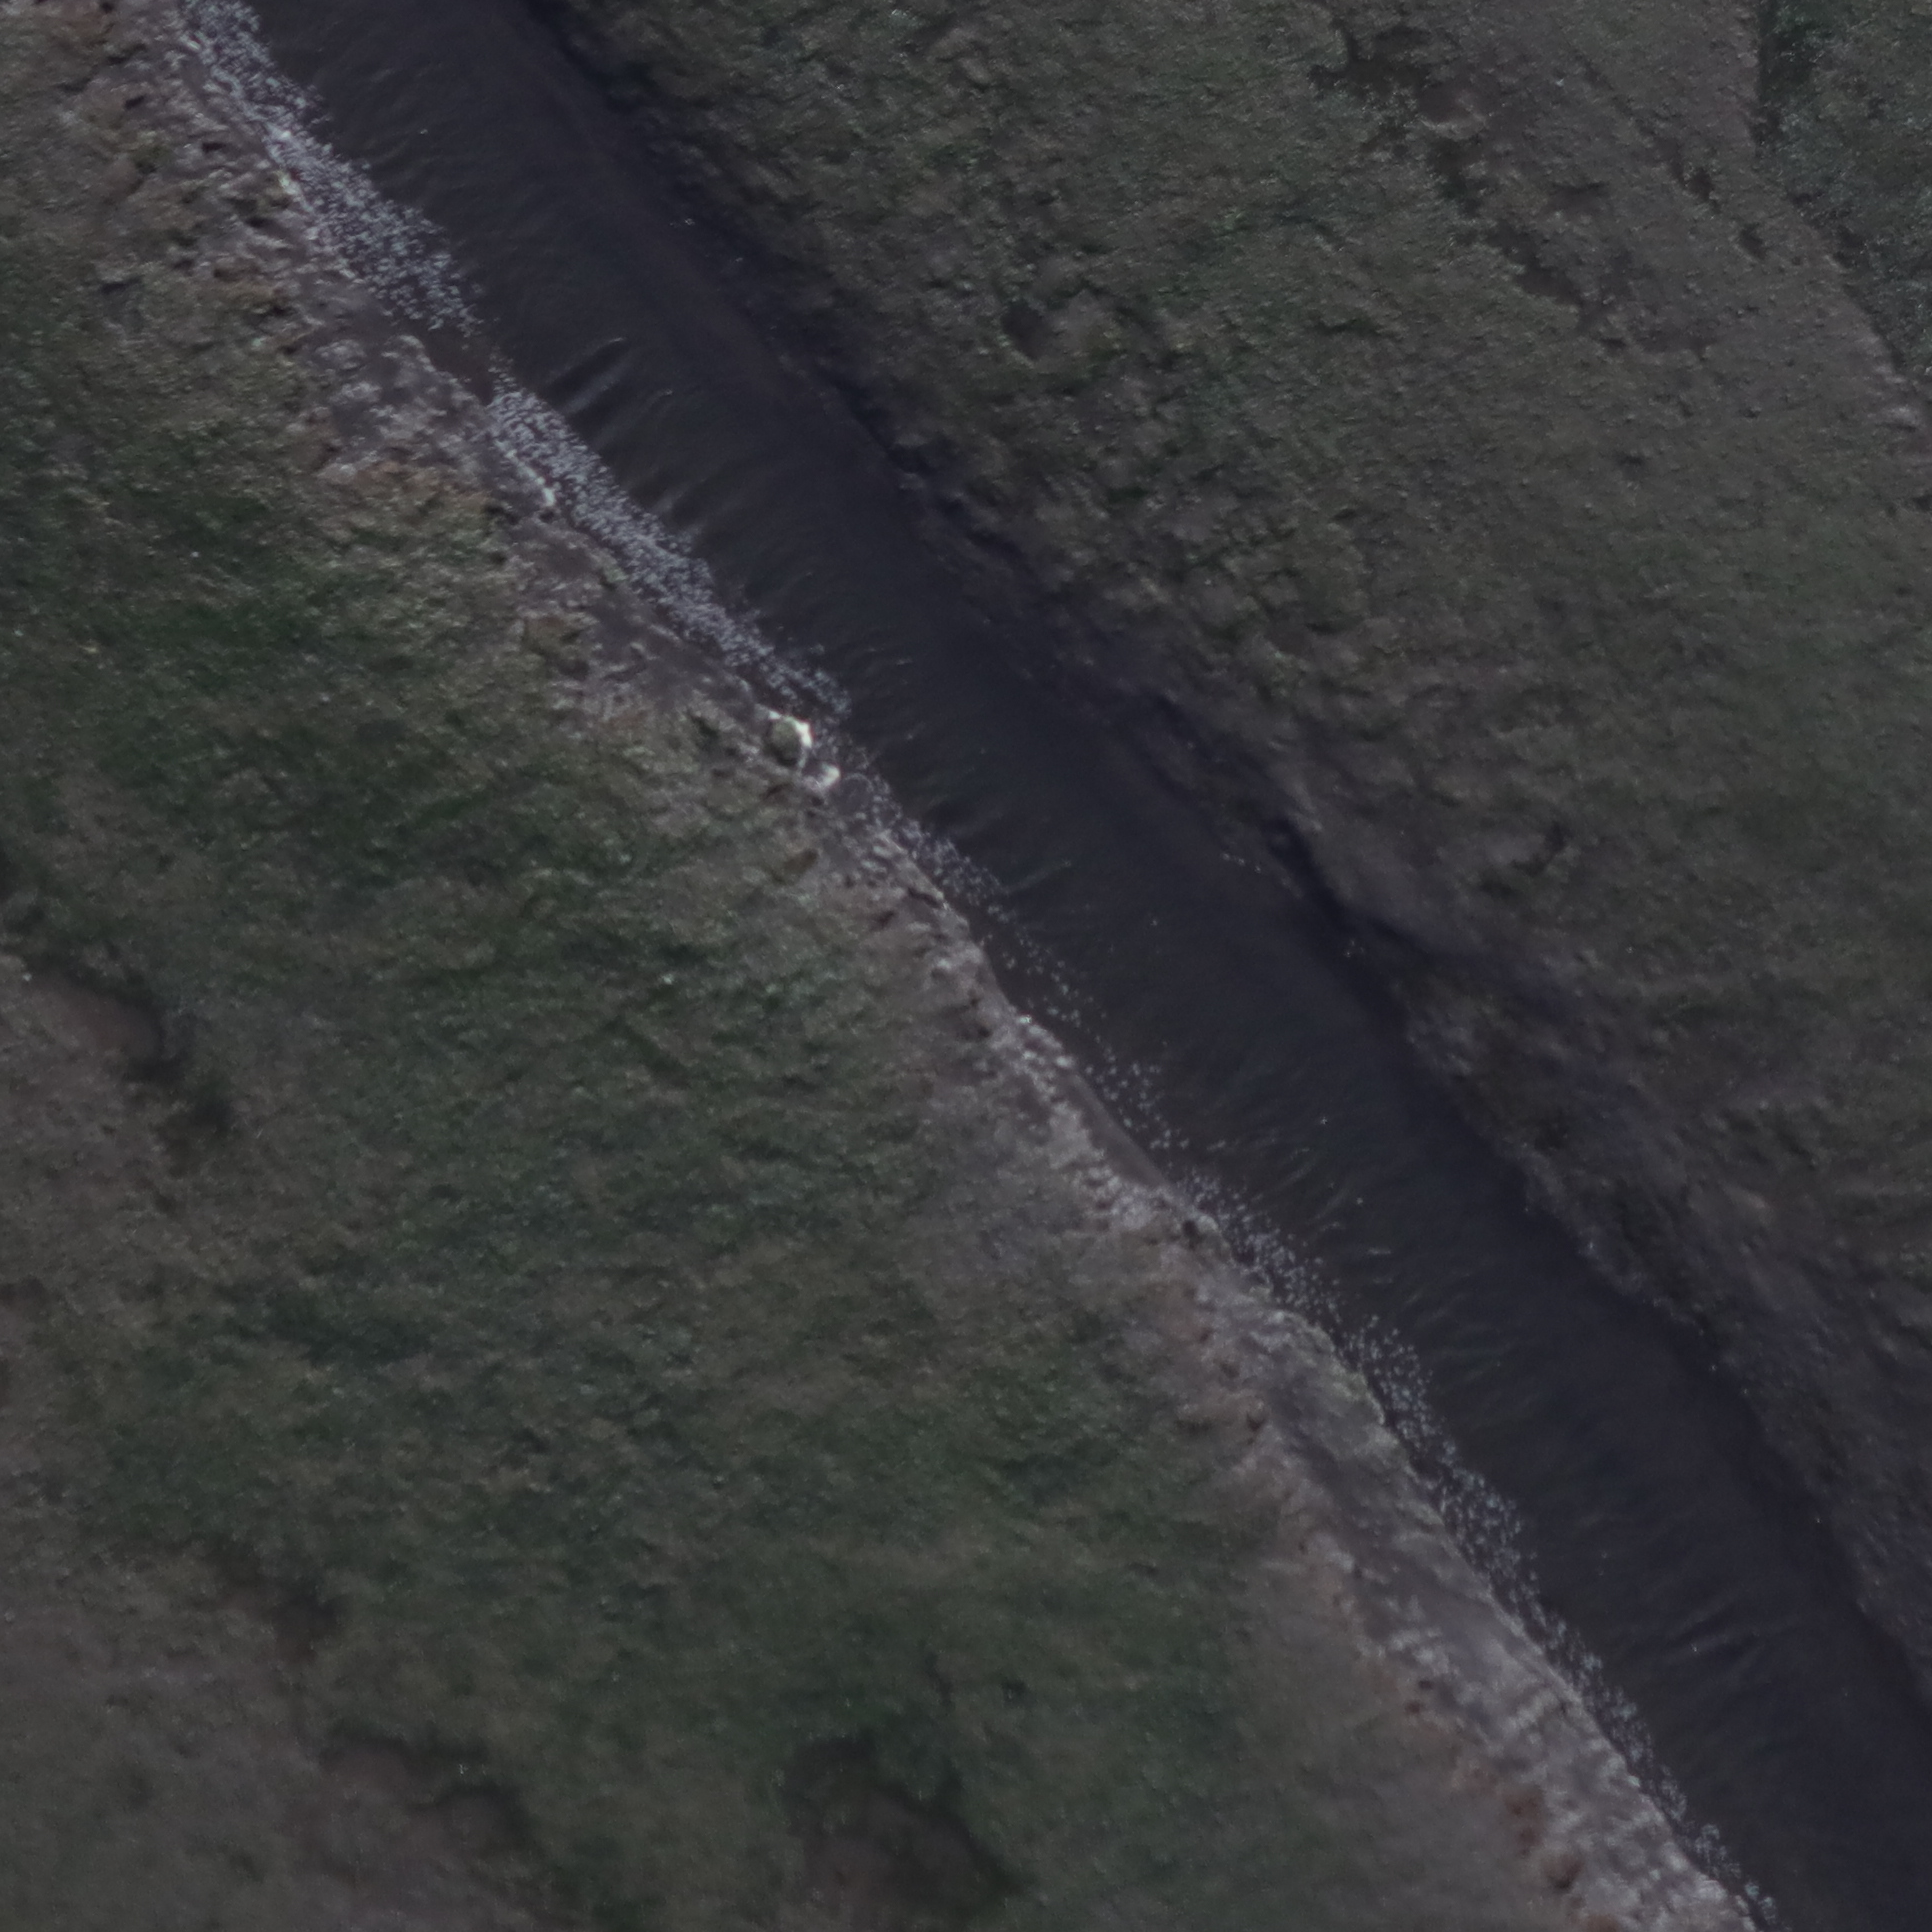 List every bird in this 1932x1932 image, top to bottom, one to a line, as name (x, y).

None